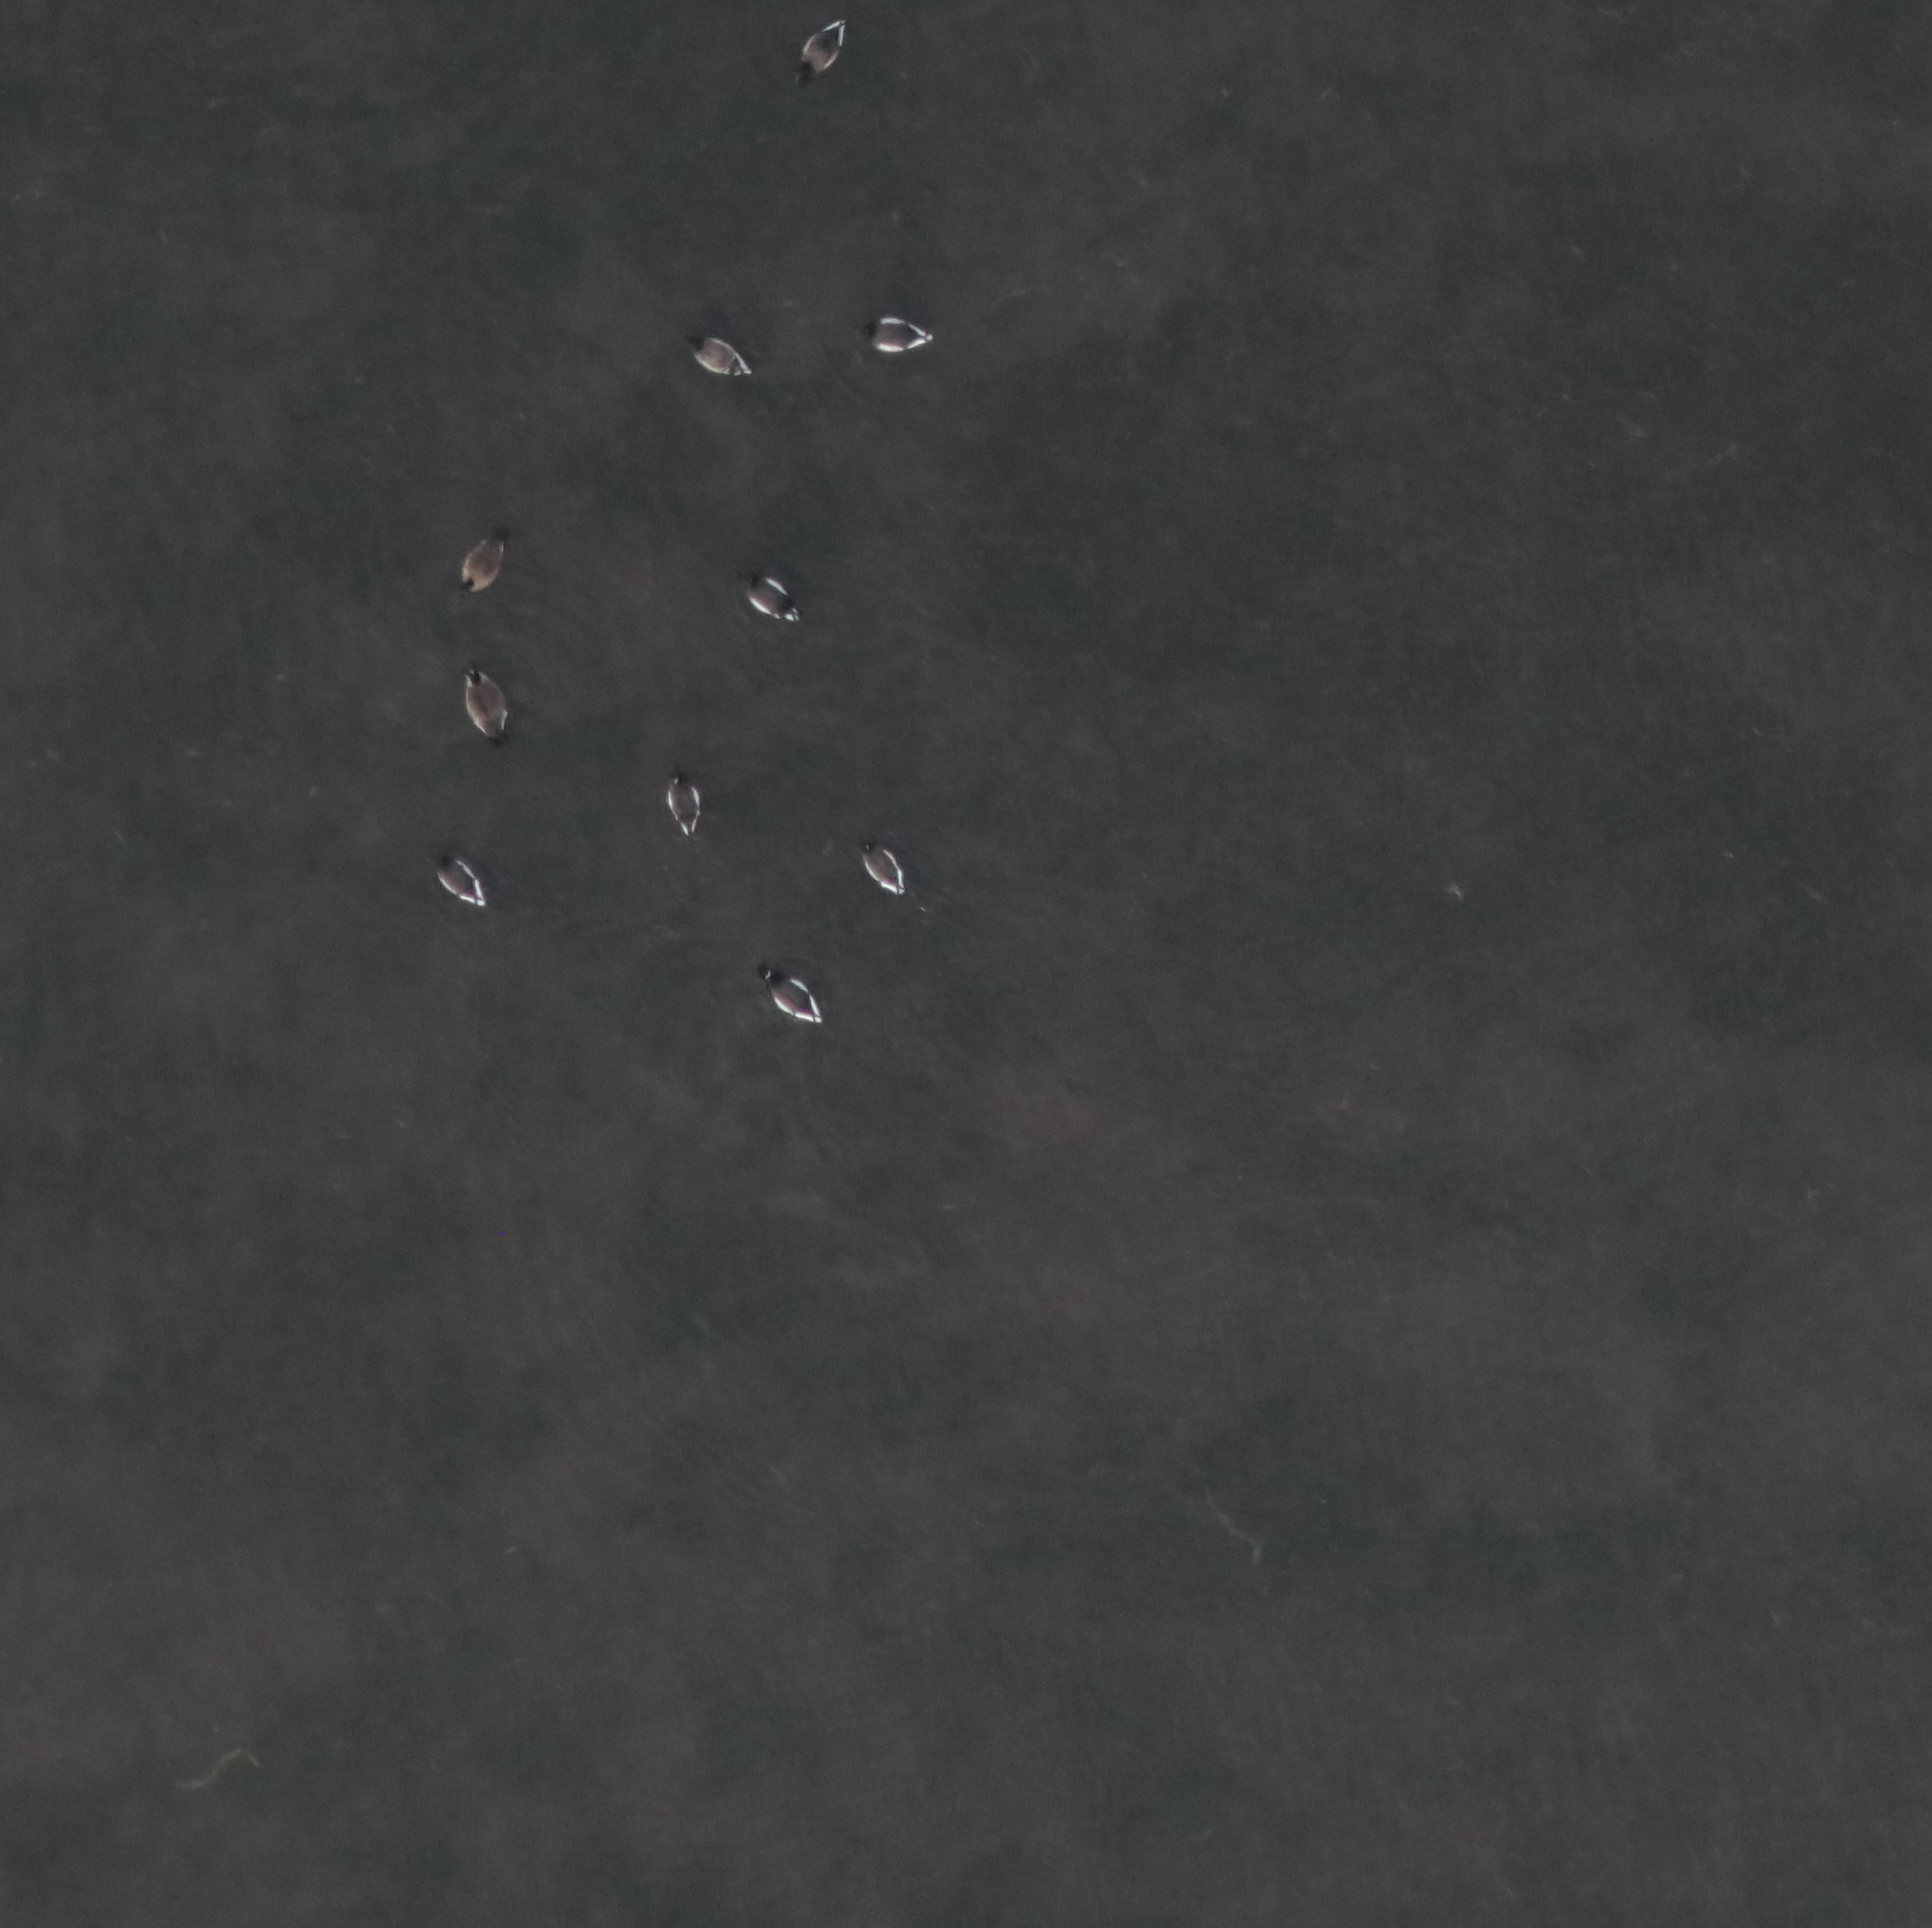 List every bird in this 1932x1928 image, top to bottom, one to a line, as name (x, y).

brant (821, 52)
brant (895, 335)
brant (719, 357)
Canada goose (483, 563)
brant (768, 597)
Canada goose (488, 708)
brant (685, 804)
brant (883, 868)
brant (460, 882)
brant (792, 996)